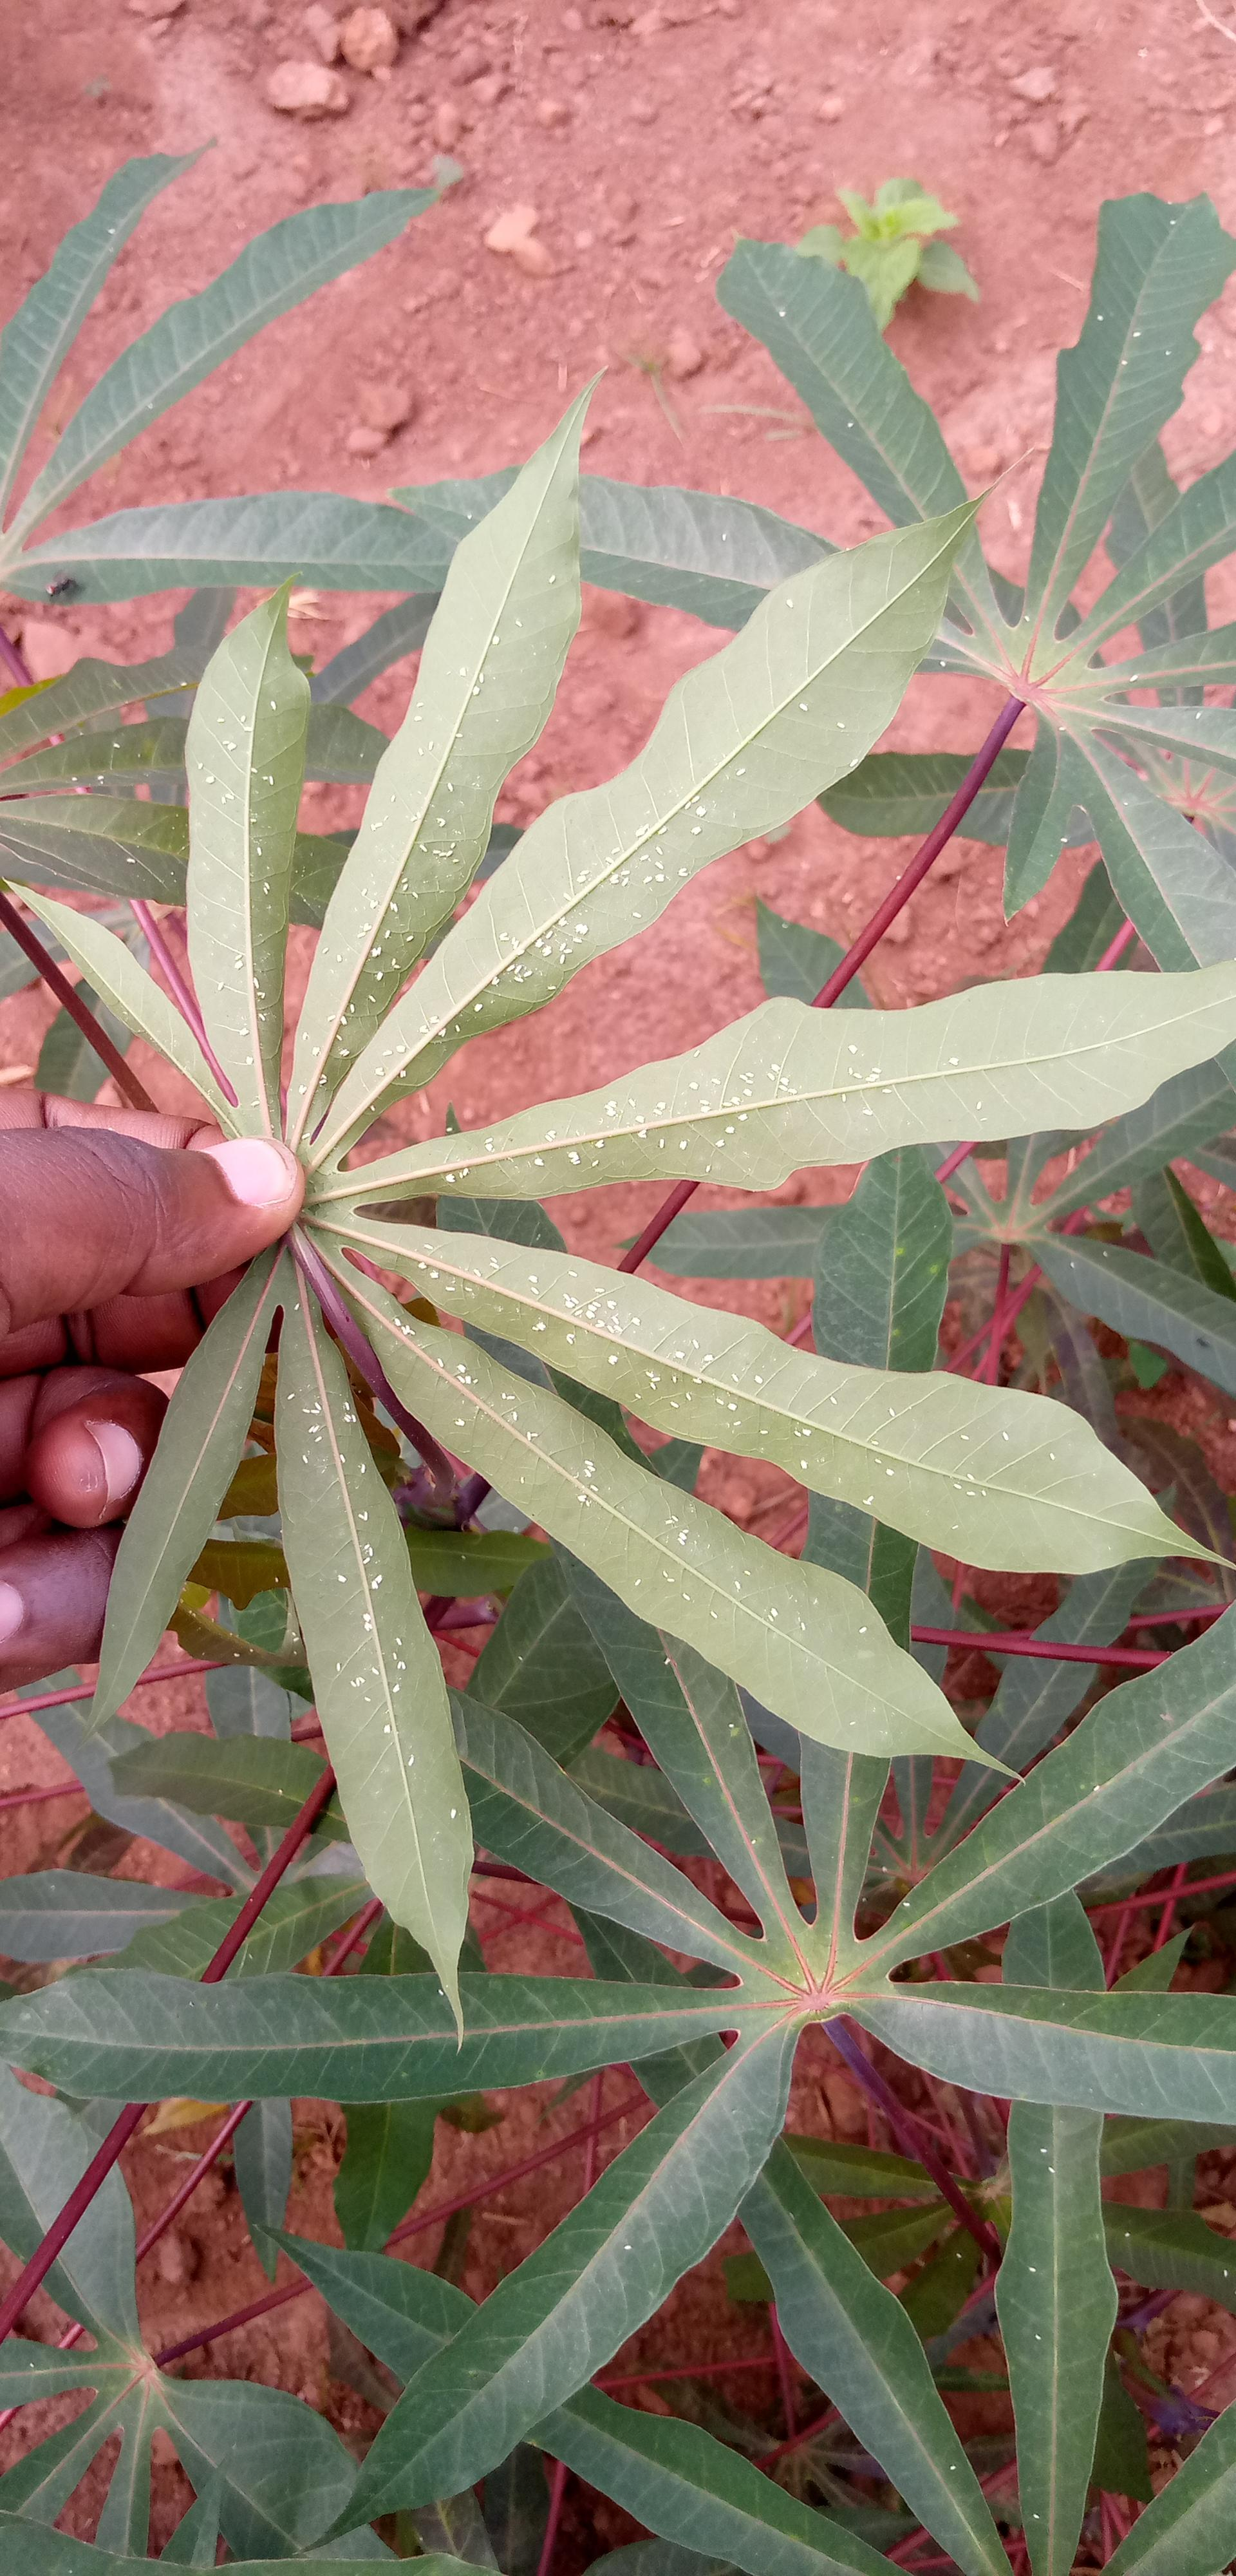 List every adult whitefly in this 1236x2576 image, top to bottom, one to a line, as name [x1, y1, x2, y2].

whitefly [548, 571, 564, 589]
whitefly [776, 592, 801, 616]
whitefly [509, 612, 530, 633]
whitefly [490, 632, 507, 647]
whitefly [469, 661, 494, 688]
whitefly [456, 661, 473, 680]
whitefly [464, 683, 485, 701]
whitefly [267, 691, 295, 721]
whitefly [411, 691, 430, 712]
whitefly [789, 697, 810, 723]
whitefly [230, 701, 256, 739]
whitefly [232, 705, 254, 737]
whitefly [411, 707, 430, 724]
whitefly [210, 712, 229, 731]
whitefly [833, 716, 848, 734]
whitefly [449, 728, 471, 748]
whitefly [218, 735, 243, 757]
whitefly [422, 735, 438, 752]
whitefly [417, 742, 431, 761]
whitefly [846, 744, 863, 775]
whitefly [241, 756, 263, 778]
whitefly [727, 758, 749, 784]
whitefly [193, 761, 212, 782]
whitefly [256, 767, 277, 792]
whitefly [200, 774, 221, 791]
whitefly [437, 778, 460, 803]
whitefly [212, 786, 234, 807]
whitefly [673, 786, 714, 822]
whitefly [382, 790, 401, 813]
whitefly [680, 790, 713, 824]
whitefly [218, 793, 236, 807]
whitefly [401, 802, 424, 826]
whitefly [404, 803, 424, 829]
whitefly [377, 806, 390, 828]
whitefly [430, 811, 451, 832]
whitefly [239, 817, 265, 835]
whitefly [367, 817, 386, 835]
whitefly [367, 818, 380, 839]
whitefly [634, 820, 655, 840]
whitefly [653, 820, 671, 839]
whitefly [689, 820, 704, 839]
whitefly [426, 835, 464, 869]
whitefly [413, 837, 429, 860]
whitefly [655, 837, 669, 855]
whitefly [428, 839, 462, 866]
whitefly [250, 841, 267, 860]
whitefly [601, 845, 626, 862]
whitefly [630, 850, 655, 875]
whitefly [599, 851, 623, 876]
whitefly [676, 860, 691, 883]
whitefly [655, 860, 674, 875]
whitefly [572, 864, 599, 888]
whitefly [613, 866, 638, 891]
whitefly [604, 867, 634, 894]
whitefly [396, 869, 413, 905]
whitefly [644, 869, 666, 892]
whitefly [259, 876, 274, 903]
whitefly [352, 878, 369, 902]
whitefly [557, 885, 581, 907]
whitefly [405, 886, 430, 913]
whitefly [362, 896, 383, 924]
whitefly [361, 898, 382, 917]
whitefly [385, 898, 402, 922]
whitefly [628, 903, 647, 923]
whitefly [548, 909, 574, 931]
whitefly [351, 917, 379, 942]
whitefly [534, 917, 559, 941]
whitefly [357, 919, 377, 942]
whitefly [568, 919, 590, 947]
whitefly [494, 923, 516, 952]
whitefly [381, 926, 392, 947]
whitefly [504, 929, 532, 961]
whitefly [401, 930, 422, 951]
whitefly [528, 933, 557, 963]
whitefly [530, 935, 555, 962]
whitefly [320, 940, 335, 961]
whitefly [367, 943, 386, 965]
whitefly [385, 947, 403, 979]
whitefly [332, 947, 346, 972]
whitefly [555, 949, 570, 967]
whitefly [225, 949, 252, 980]
whitefly [229, 949, 248, 975]
whitefly [507, 955, 536, 987]
whitefly [507, 962, 538, 989]
whitefly [248, 969, 272, 1007]
whitefly [252, 970, 272, 1002]
whitefly [373, 971, 392, 992]
whitefly [488, 974, 506, 989]
whitefly [542, 979, 562, 1000]
whitefly [207, 980, 229, 996]
whitefly [363, 987, 380, 1013]
whitefly [471, 999, 490, 1018]
whitefly [345, 1001, 361, 1019]
whitefly [429, 1009, 454, 1027]
whitefly [250, 1010, 272, 1034]
whitefly [322, 1010, 337, 1034]
whitefly [335, 1012, 353, 1036]
whitefly [415, 1017, 434, 1041]
whitefly [232, 1019, 254, 1044]
whitefly [453, 1021, 470, 1038]
whitefly [437, 1025, 454, 1044]
whitefly [297, 1029, 312, 1047]
whitefly [332, 1032, 349, 1049]
whitefly [335, 1037, 350, 1066]
whitefly [395, 1037, 413, 1059]
whitefly [839, 1039, 860, 1057]
whitefly [375, 1042, 394, 1063]
whitefly [690, 1043, 706, 1067]
whitefly [303, 1048, 322, 1066]
whitefly [944, 1049, 957, 1074]
whitefly [240, 1051, 261, 1072]
whitefly [768, 1056, 786, 1071]
whitefly [842, 1062, 861, 1084]
whitefly [373, 1063, 390, 1083]
whitefly [865, 1063, 888, 1086]
whitefly [397, 1064, 413, 1083]
whitefly [316, 1066, 339, 1090]
whitefly [740, 1067, 762, 1084]
whitefly [761, 1068, 777, 1083]
whitefly [708, 1071, 722, 1088]
whitefly [778, 1073, 797, 1084]
whitefly [686, 1074, 704, 1092]
whitefly [777, 1079, 808, 1100]
whitefly [295, 1081, 310, 1100]
whitefly [742, 1083, 763, 1102]
whitefly [876, 1083, 895, 1100]
whitefly [250, 1089, 261, 1114]
whitefly [835, 1090, 851, 1104]
whitefly [628, 1092, 649, 1112]
whitefly [731, 1092, 747, 1106]
whitefly [595, 1095, 623, 1119]
whitefly [601, 1095, 628, 1124]
whitefly [697, 1095, 722, 1121]
whitefly [366, 1097, 383, 1119]
whitefly [971, 1097, 982, 1114]
whitefly [650, 1097, 673, 1122]
whitefly [719, 1097, 733, 1110]
whitefly [649, 1099, 675, 1119]
whitefly [856, 1099, 877, 1119]
whitefly [738, 1109, 753, 1126]
whitefly [633, 1110, 655, 1129]
whitefly [976, 1111, 989, 1126]
whitefly [539, 1122, 563, 1148]
whitefly [725, 1124, 741, 1136]
whitefly [572, 1127, 584, 1141]
whitefly [477, 1128, 497, 1155]
whitefly [631, 1129, 654, 1145]
whitefly [301, 1130, 317, 1146]
whitefly [480, 1132, 499, 1152]
whitefly [592, 1132, 612, 1150]
whitefly [650, 1133, 668, 1151]
whitefly [677, 1133, 693, 1151]
whitefly [715, 1135, 727, 1151]
whitefly [563, 1145, 588, 1170]
whitefly [531, 1152, 552, 1173]
whitefly [588, 1155, 604, 1172]
whitefly [456, 1160, 474, 1183]
whitefly [706, 1162, 716, 1179]
whitefly [443, 1165, 460, 1186]
whitefly [418, 1236, 435, 1253]
whitefly [483, 1251, 503, 1278]
whitefly [415, 1259, 427, 1273]
whitefly [469, 1261, 490, 1283]
whitefly [569, 1266, 585, 1285]
whitefly [426, 1267, 448, 1285]
whitefly [523, 1267, 544, 1285]
whitefly [585, 1280, 610, 1297]
whitefly [439, 1280, 465, 1300]
whitefly [464, 1282, 477, 1300]
whitefly [526, 1285, 548, 1300]
whitefly [557, 1285, 581, 1311]
whitefly [290, 1293, 308, 1320]
whitefly [583, 1293, 604, 1318]
whitefly [606, 1295, 619, 1309]
whitefly [570, 1302, 588, 1321]
whitefly [628, 1309, 644, 1329]
whitefly [600, 1310, 623, 1337]
whitefly [382, 1311, 415, 1340]
whitefly [382, 1313, 421, 1343]
whitefly [588, 1315, 606, 1338]
whitefly [526, 1320, 552, 1337]
whitefly [553, 1325, 577, 1347]
whitefly [688, 1331, 707, 1359]
whitefly [663, 1341, 688, 1367]
whitefly [606, 1345, 630, 1370]
whitefly [428, 1350, 443, 1372]
whitefly [453, 1351, 480, 1396]
whitefly [704, 1352, 723, 1375]
whitefly [447, 1354, 478, 1394]
whitefly [641, 1361, 667, 1394]
whitefly [643, 1365, 668, 1387]
whitefly [686, 1365, 705, 1390]
whitefly [666, 1367, 682, 1379]
whitefly [729, 1367, 744, 1385]
whitefly [753, 1374, 763, 1393]
whitefly [494, 1379, 518, 1406]
whitefly [632, 1379, 656, 1404]
whitefly [286, 1380, 303, 1403]
whitefly [677, 1383, 695, 1408]
whitefly [333, 1390, 366, 1438]
whitefly [818, 1390, 841, 1419]
whitefly [707, 1392, 727, 1416]
whitefly [328, 1393, 358, 1424]
whitefly [664, 1394, 686, 1410]
whitefly [727, 1396, 748, 1416]
whitefly [296, 1397, 328, 1423]
whitefly [303, 1397, 324, 1416]
whitefly [498, 1403, 521, 1426]
whitefly [876, 1404, 898, 1428]
whitefly [445, 1408, 473, 1436]
whitefly [513, 1416, 539, 1449]
whitefly [729, 1418, 755, 1438]
whitefly [783, 1419, 823, 1450]
whitefly [306, 1421, 333, 1443]
whitefly [756, 1423, 775, 1441]
whitefly [948, 1423, 975, 1450]
whitefly [995, 1424, 1010, 1450]
whitefly [303, 1425, 335, 1449]
whitefly [867, 1436, 885, 1456]
whitefly [561, 1439, 611, 1477]
whitefly [323, 1442, 341, 1470]
whitefly [1041, 1442, 1072, 1470]
whitefly [285, 1444, 321, 1479]
whitefly [575, 1448, 601, 1477]
whitefly [872, 1452, 891, 1477]
whitefly [794, 1454, 818, 1475]
whitefly [351, 1457, 376, 1491]
whitefly [518, 1460, 539, 1495]
whitefly [965, 1462, 988, 1486]
whitefly [887, 1464, 902, 1492]
whitefly [946, 1472, 962, 1494]
whitefly [592, 1475, 610, 1499]
whitefly [975, 1482, 990, 1499]
whitefly [958, 1484, 978, 1512]
whitefly [577, 1488, 594, 1515]
whitefly [855, 1491, 876, 1519]
whitefly [650, 1501, 688, 1528]
whitefly [358, 1508, 384, 1530]
whitefly [674, 1519, 691, 1551]
whitefly [946, 1524, 965, 1531]
whitefly [350, 1531, 382, 1572]
whitefly [348, 1543, 380, 1578]
whitefly [736, 1551, 755, 1580]
whitefly [360, 1562, 389, 1600]
whitefly [659, 1562, 675, 1593]
whitefly [364, 1567, 390, 1596]
whitefly [636, 1568, 648, 1592]
whitefly [326, 1569, 348, 1586]
whitefly [726, 1579, 743, 1600]
whitefly [675, 1580, 692, 1611]
whitefly [760, 1592, 786, 1629]
whitefly [762, 1597, 785, 1635]
whitefly [695, 1600, 722, 1628]
whitefly [793, 1603, 810, 1647]
whitefly [359, 1610, 373, 1624]
whitefly [848, 1617, 879, 1638]
whitefly [360, 1623, 379, 1641]
whitefly [388, 1631, 407, 1648]
whitefly [389, 1651, 403, 1667]
whitefly [328, 1656, 341, 1676]
whitefly [392, 1660, 415, 1681]
whitefly [350, 1671, 373, 1688]
whitefly [387, 1684, 404, 1707]
whitefly [363, 1687, 377, 1705]
whitefly [373, 1718, 397, 1740]
whitefly [404, 1748, 420, 1772]
whitefly [444, 1803, 460, 1824]